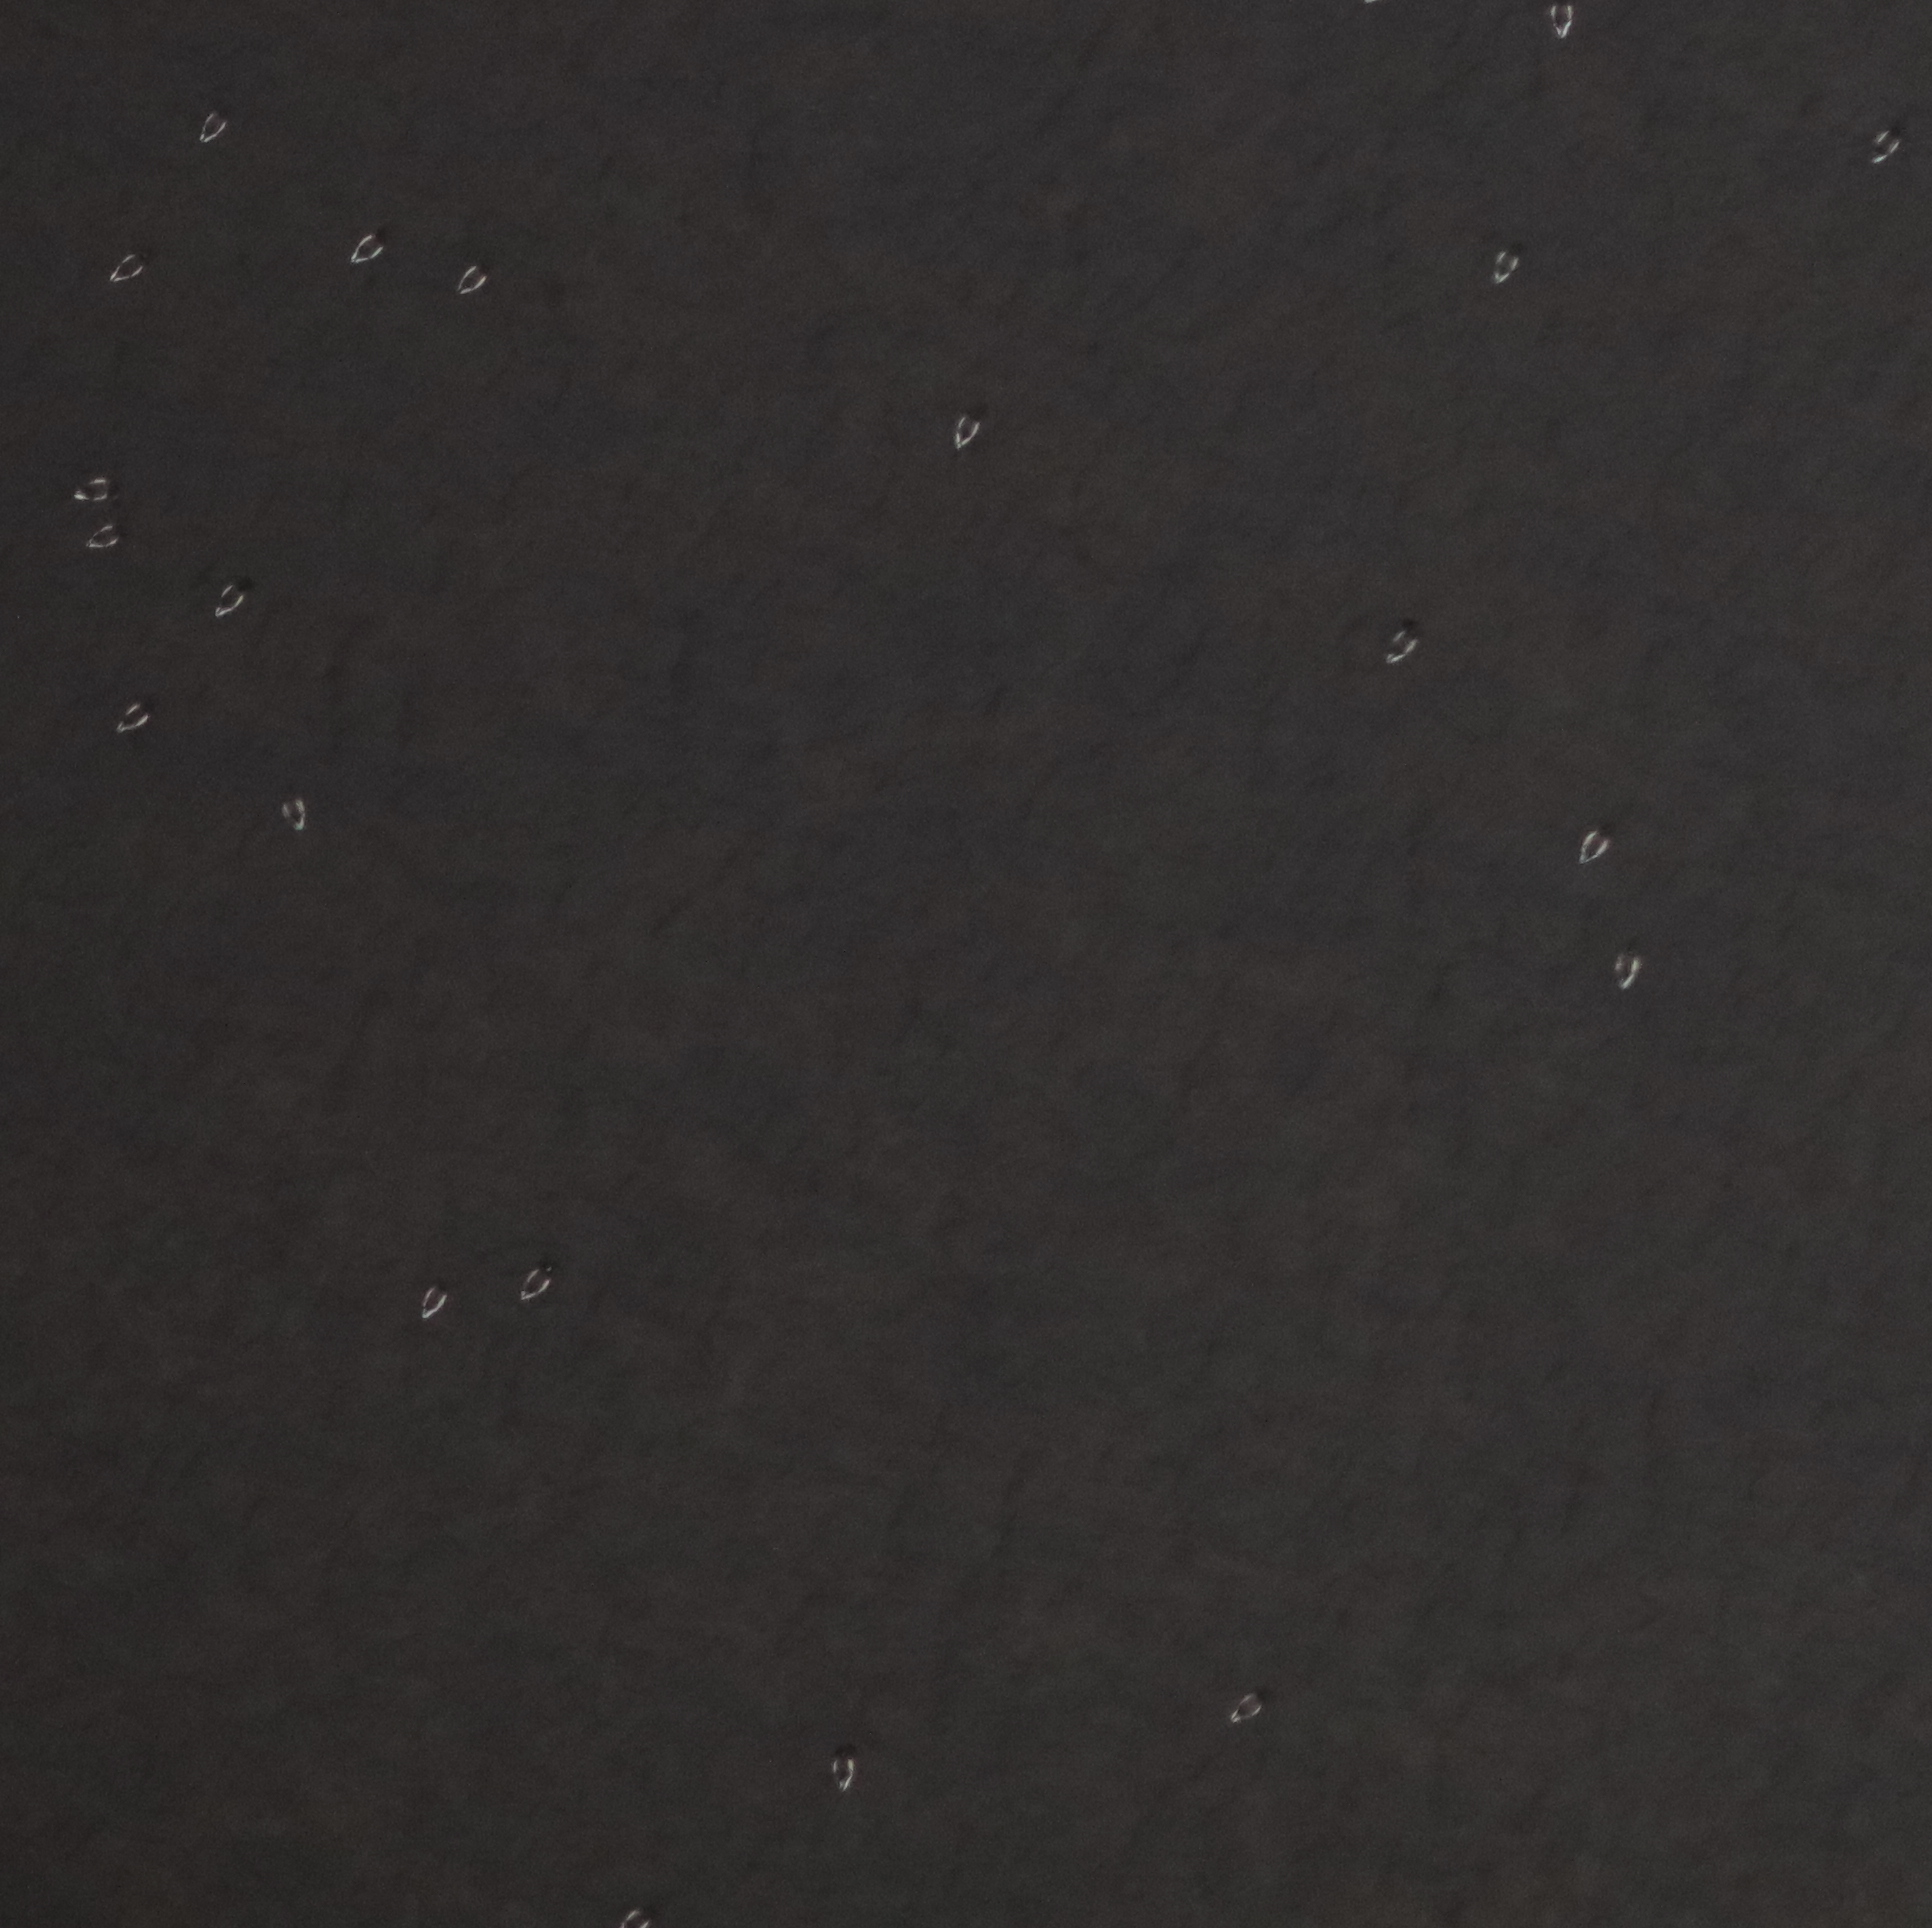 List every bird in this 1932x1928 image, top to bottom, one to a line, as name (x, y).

brant (1562, 15)
brant (214, 124)
brant (1886, 143)
brant (368, 248)
brant (1506, 265)
brant (130, 266)
brant (473, 279)
brant (968, 429)
brant (95, 490)
brant (103, 536)
brant (230, 598)
brant (1402, 643)
brant (134, 717)
brant (295, 810)
brant (1594, 845)
brant (1629, 966)
brant (536, 1283)
brant (433, 1301)
brant (1247, 1707)
brant (844, 1769)
brant (634, 1920)